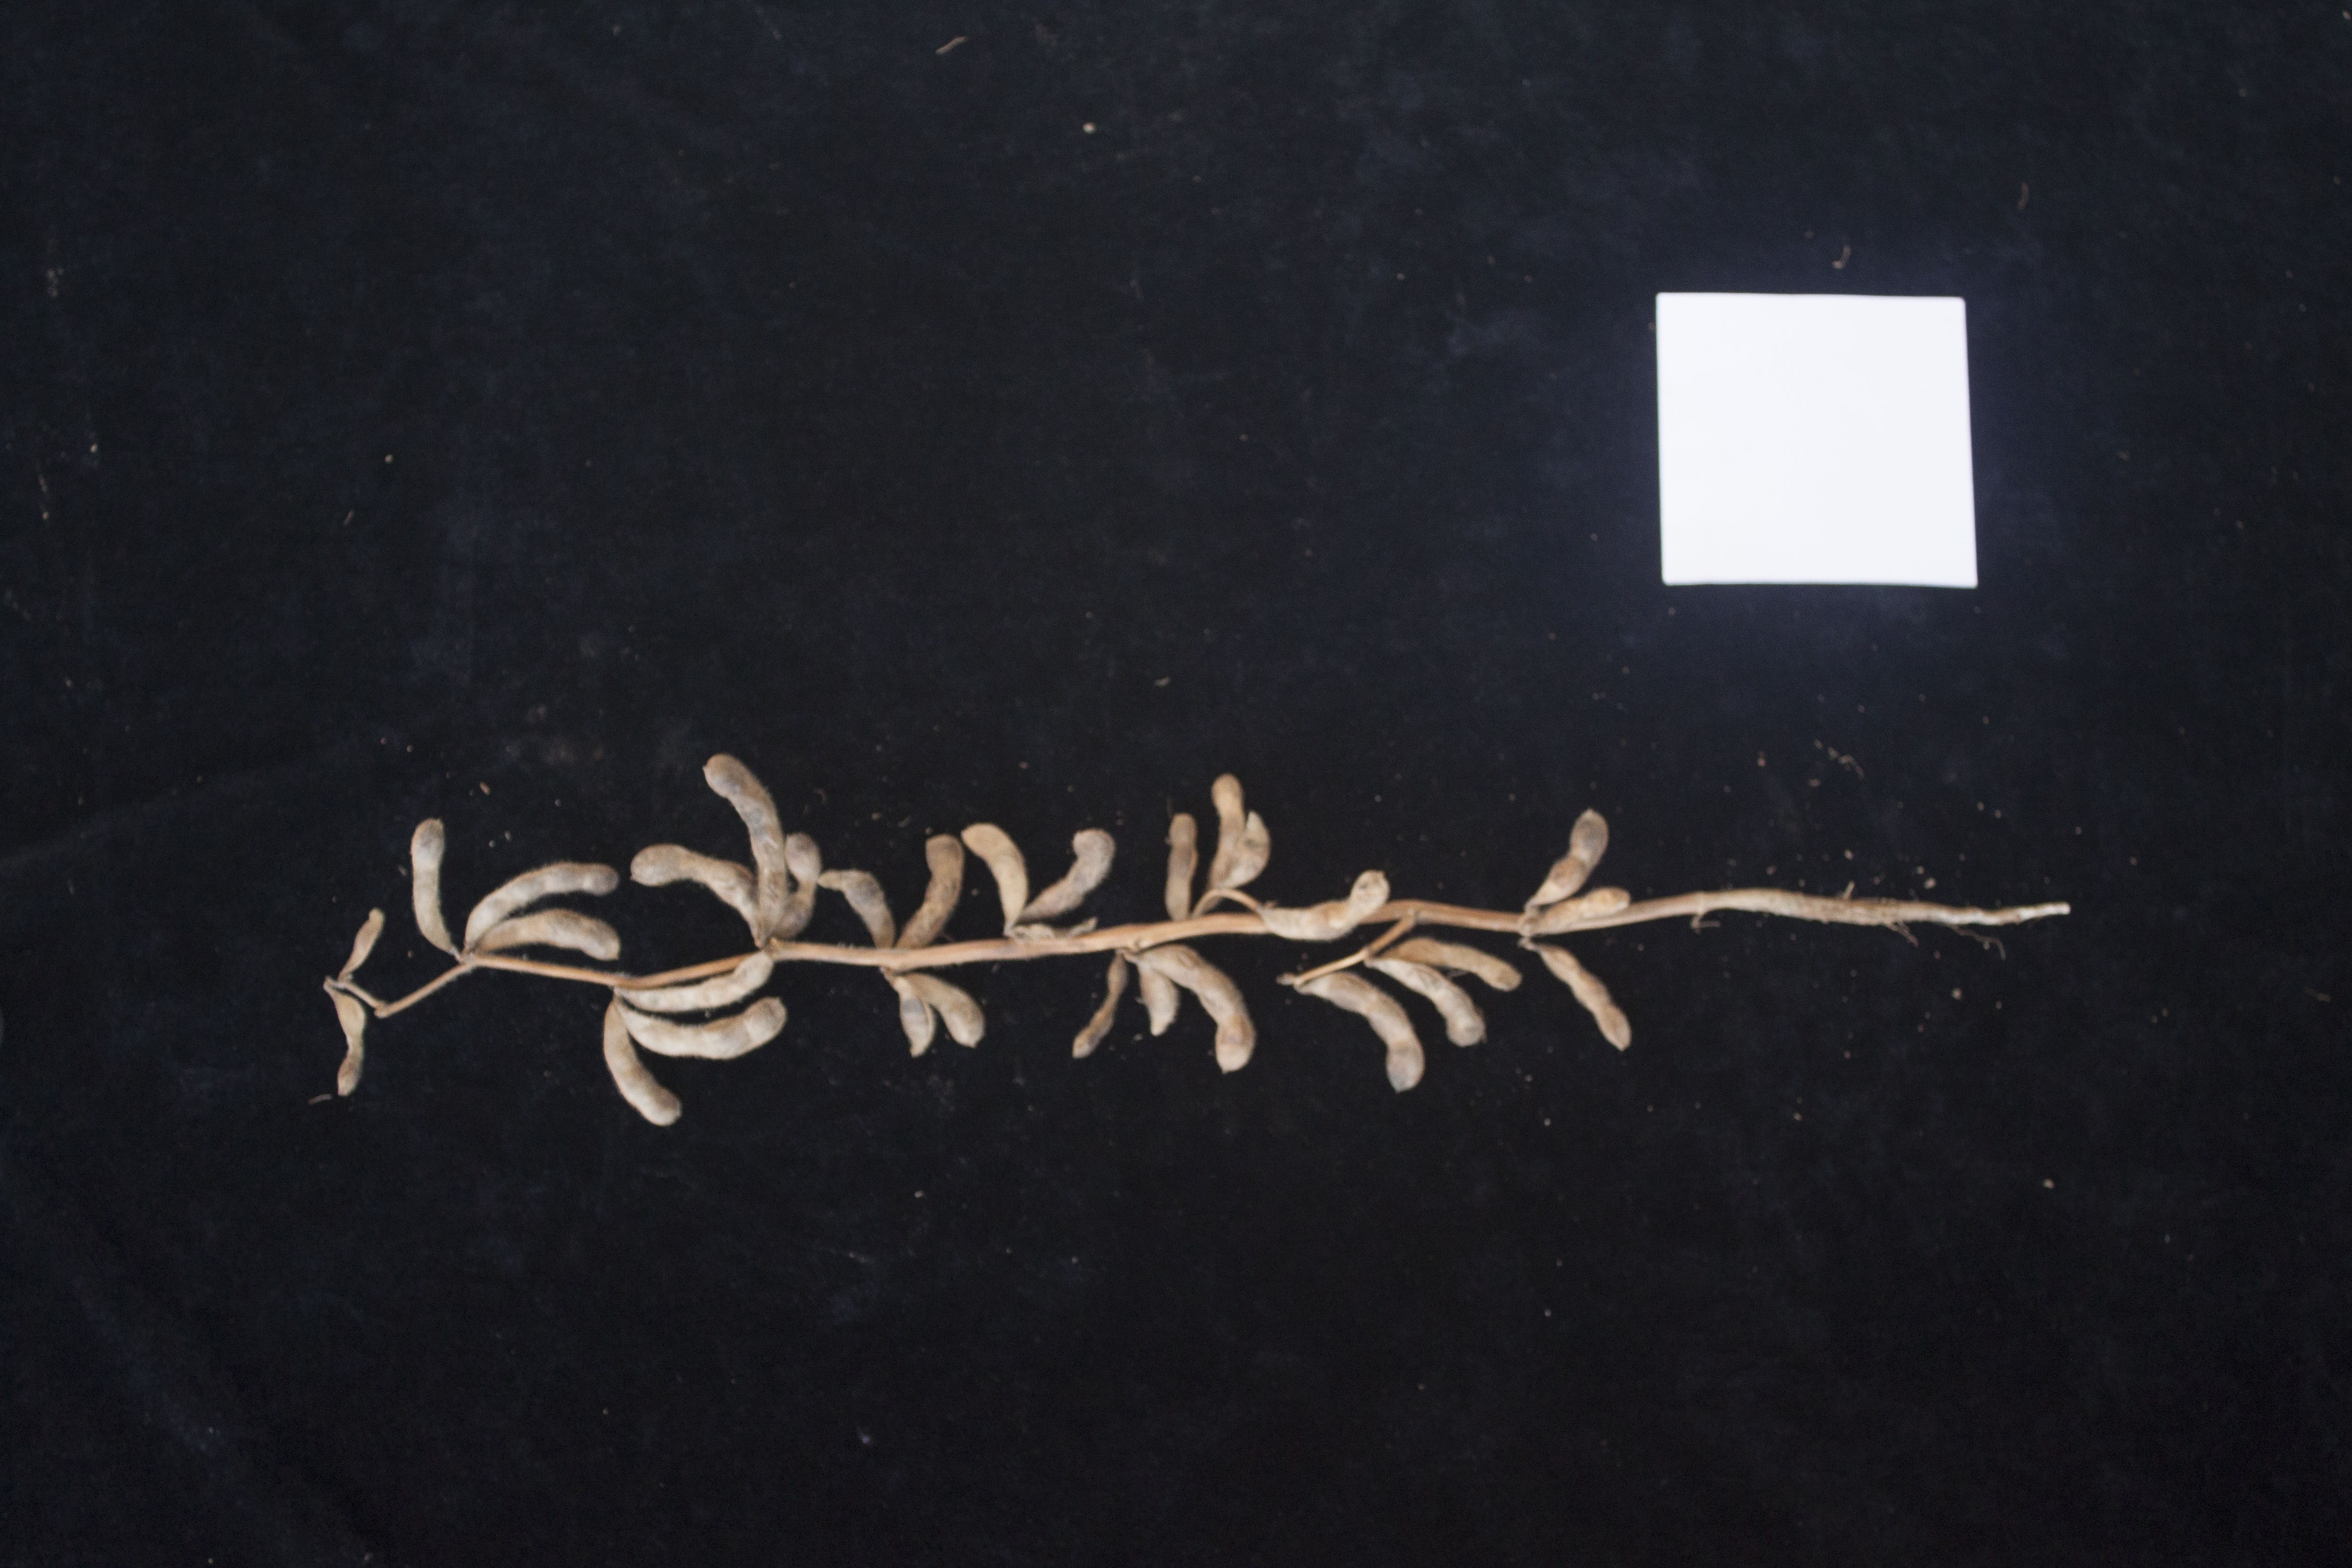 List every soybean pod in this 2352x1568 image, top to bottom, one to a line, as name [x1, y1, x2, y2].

soybean pod [703, 756, 786, 946]
soybean pod [1207, 775, 1246, 890]
soybean pod [1528, 812, 1605, 906]
soybean pod [1216, 813, 1269, 888]
soybean pod [1167, 815, 1197, 922]
soybean pod [411, 822, 452, 953]
soybean pod [962, 826, 1029, 932]
soybean pod [1016, 832, 1114, 921]
soybean pod [773, 833, 820, 941]
soybean pod [894, 839, 966, 949]
soybean pod [629, 845, 758, 945]
soybean pod [465, 864, 618, 951]
soybean pod [818, 871, 896, 948]
soybean pod [1262, 876, 1388, 943]
soybean pod [1524, 889, 1629, 933]
soybean pod [480, 912, 619, 962]
soybean pod [1383, 941, 1519, 992]
soybean pod [1138, 947, 1252, 1074]
soybean pod [1537, 947, 1631, 1050]
soybean pod [618, 953, 772, 1013]
soybean pod [1071, 955, 1127, 1060]
soybean pod [1371, 964, 1484, 1047]
soybean pod [1137, 969, 1178, 1036]
soybean pod [888, 977, 983, 1046]
soybean pod [1297, 977, 1423, 1092]
soybean pod [327, 988, 365, 1098]
soybean pod [898, 995, 935, 1058]
soybean pod [602, 1000, 681, 1127]
soybean pod [619, 1001, 786, 1060]